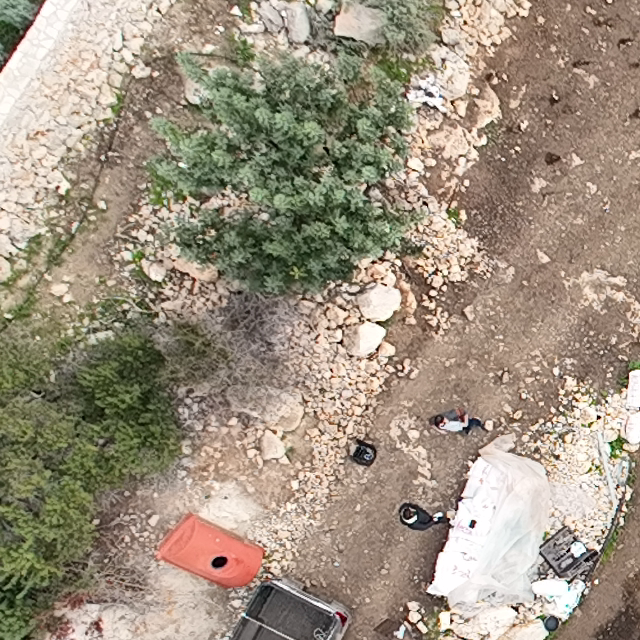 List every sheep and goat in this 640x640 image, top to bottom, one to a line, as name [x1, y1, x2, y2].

None